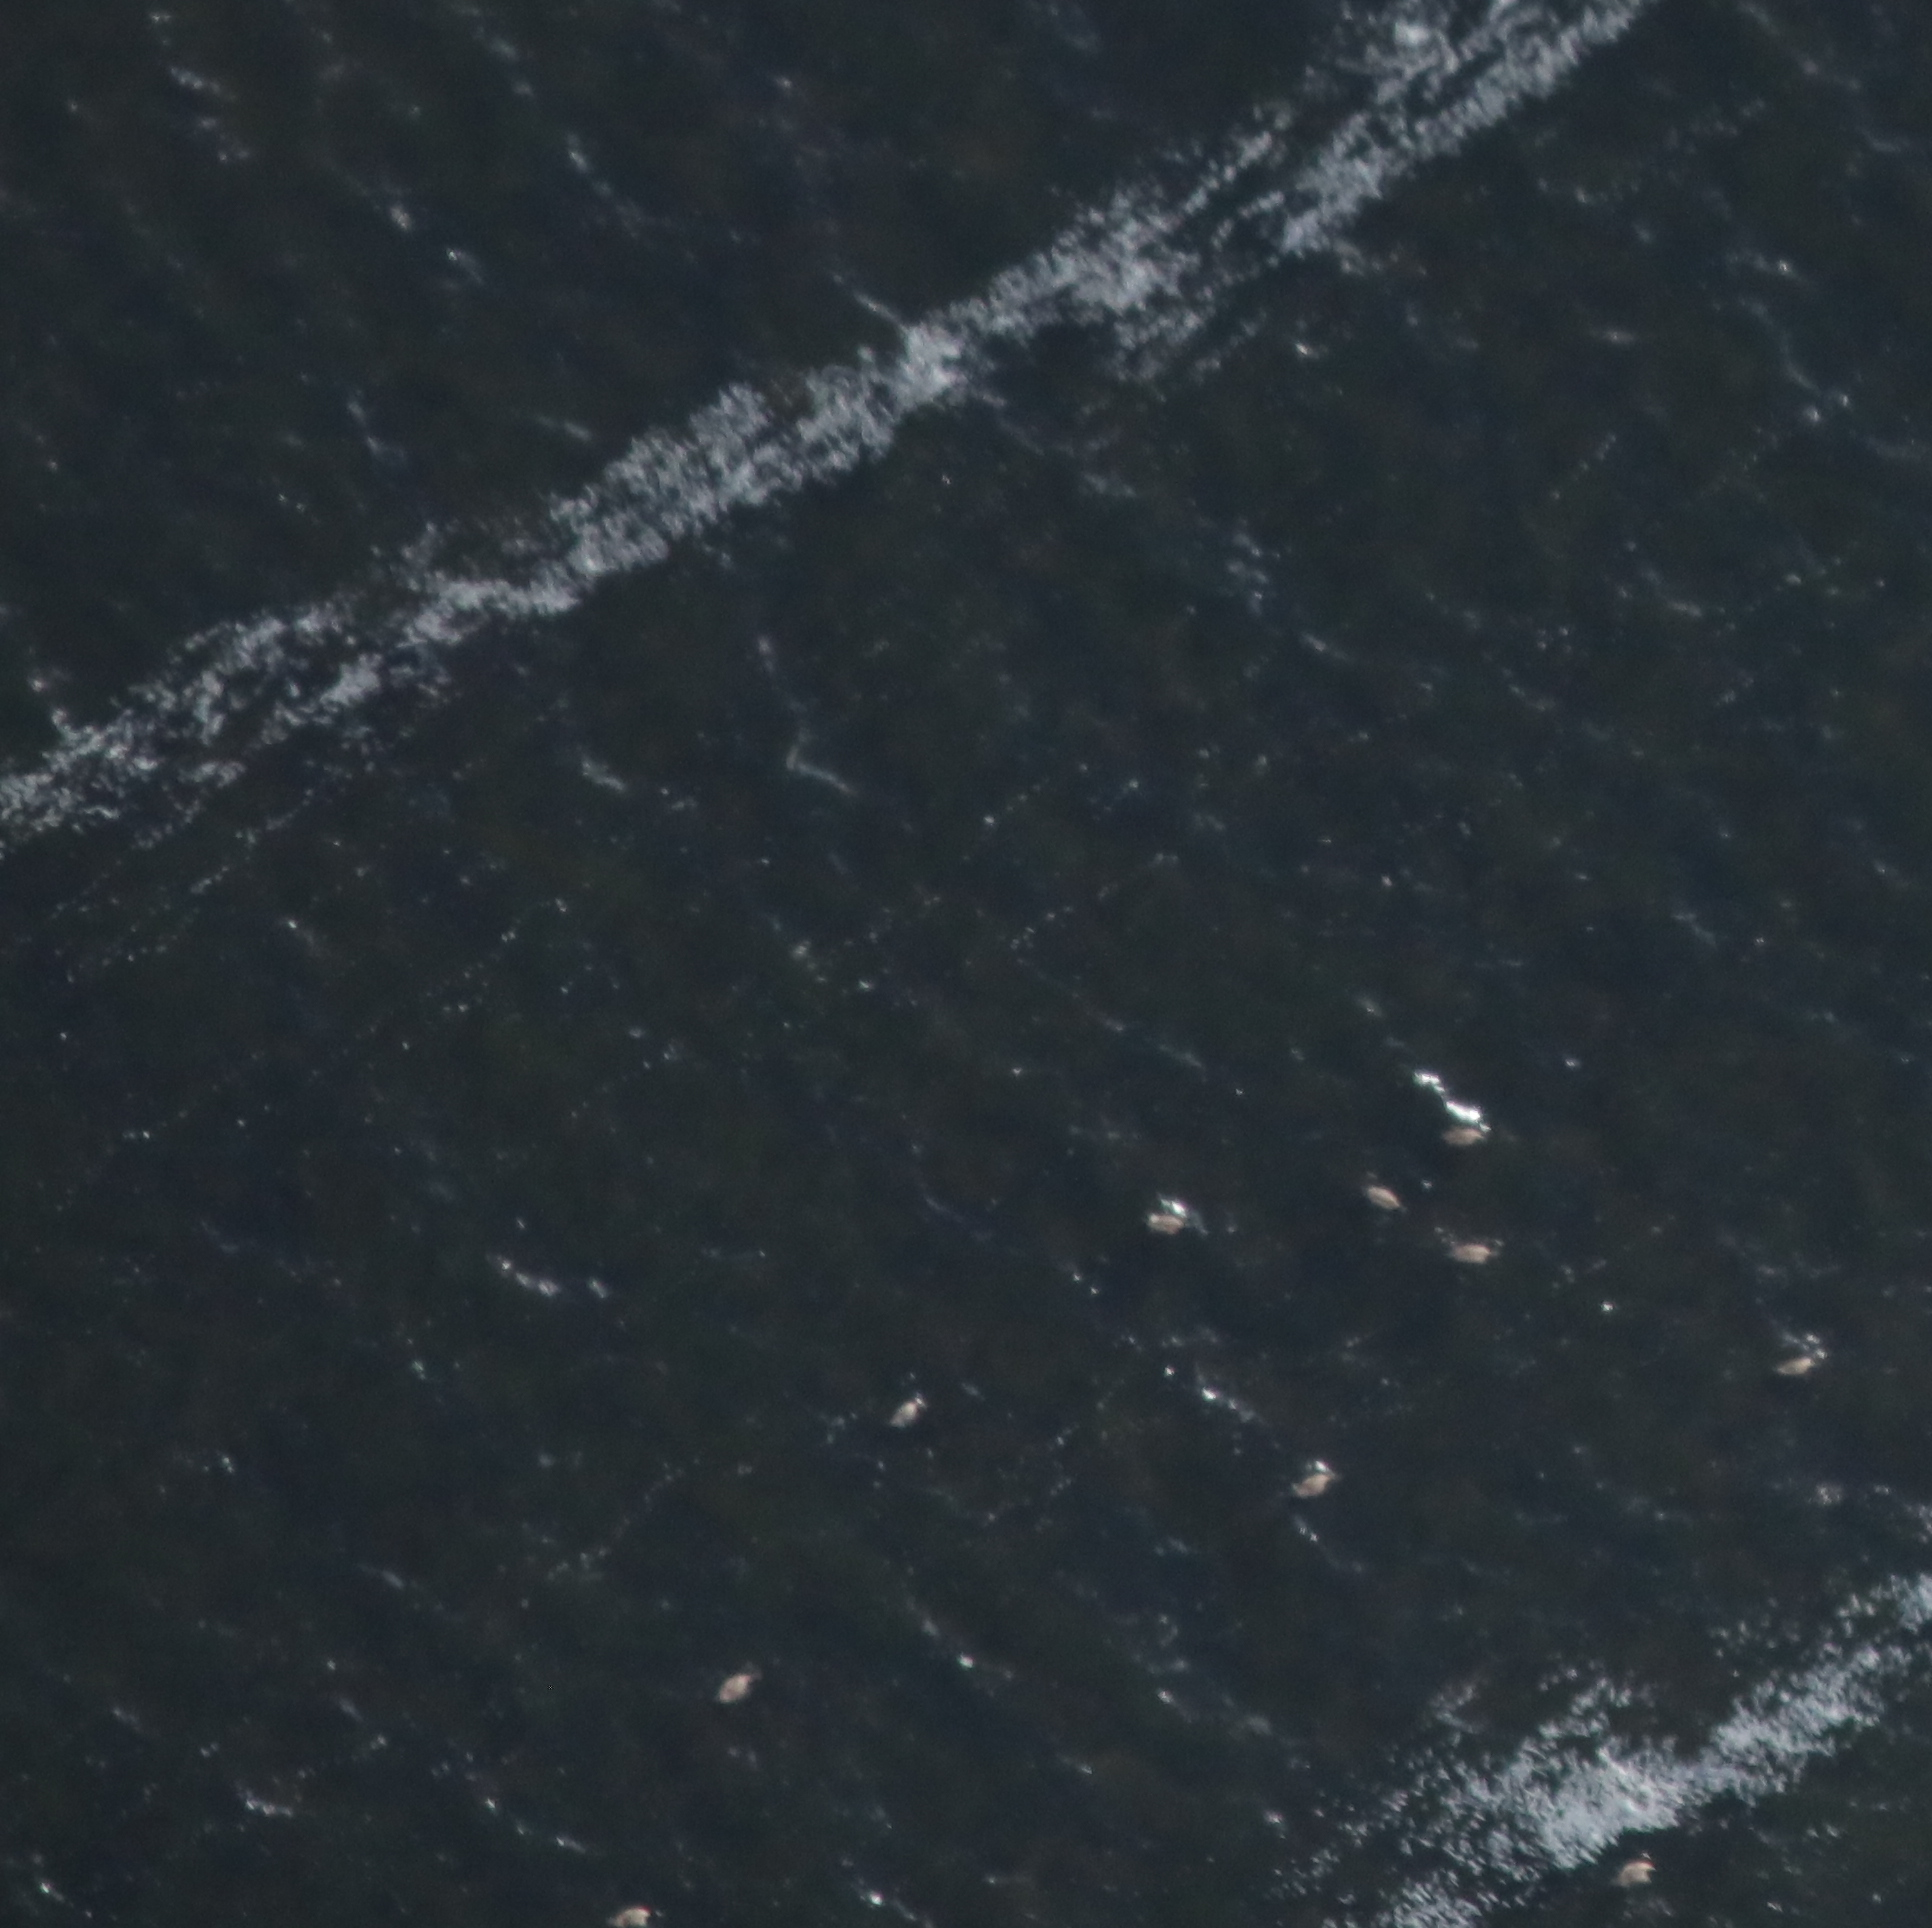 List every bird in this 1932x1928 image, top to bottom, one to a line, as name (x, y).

Canada goose (1470, 1138)
Canada goose (1386, 1200)
Canada goose (1164, 1221)
Canada goose (1470, 1255)
Canada goose (1797, 1367)
Canada goose (908, 1415)
Canada goose (1310, 1485)
Canada goose (736, 1688)
Canada goose (1631, 1874)
Canada goose (632, 1918)